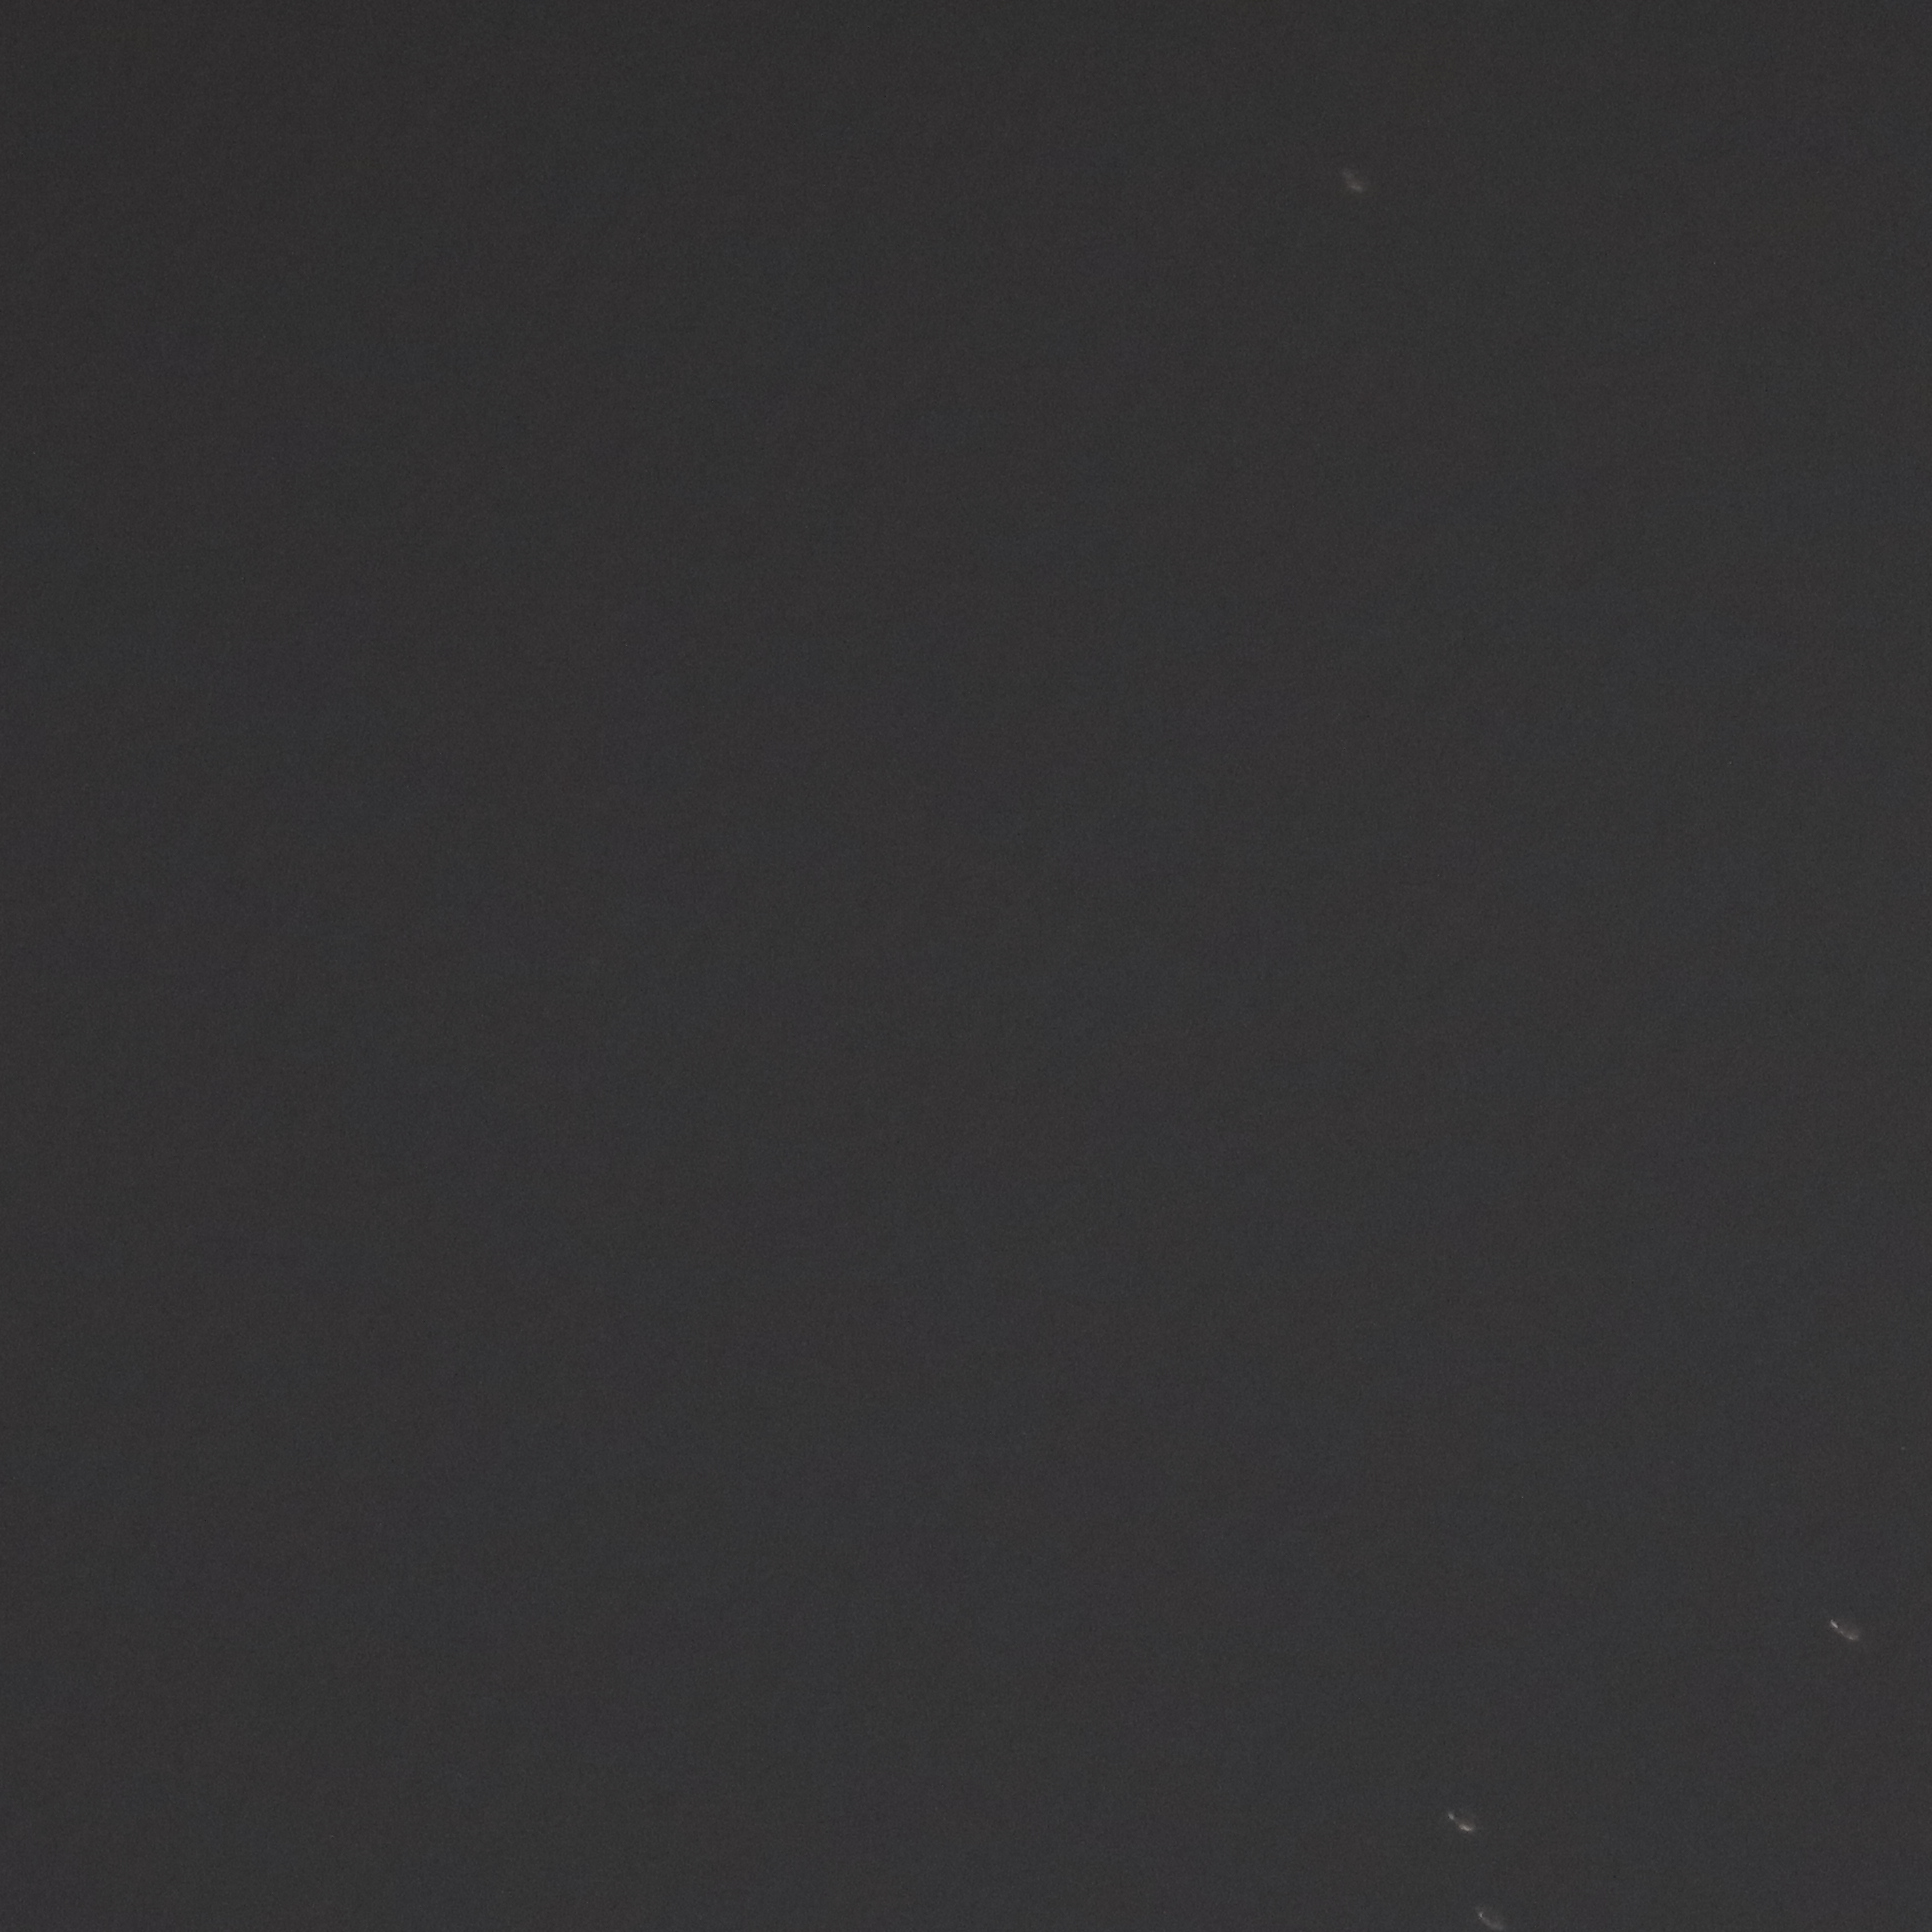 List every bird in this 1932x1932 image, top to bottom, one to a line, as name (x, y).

brant (1856, 1642)
brant (1463, 1816)
brant (1491, 1913)